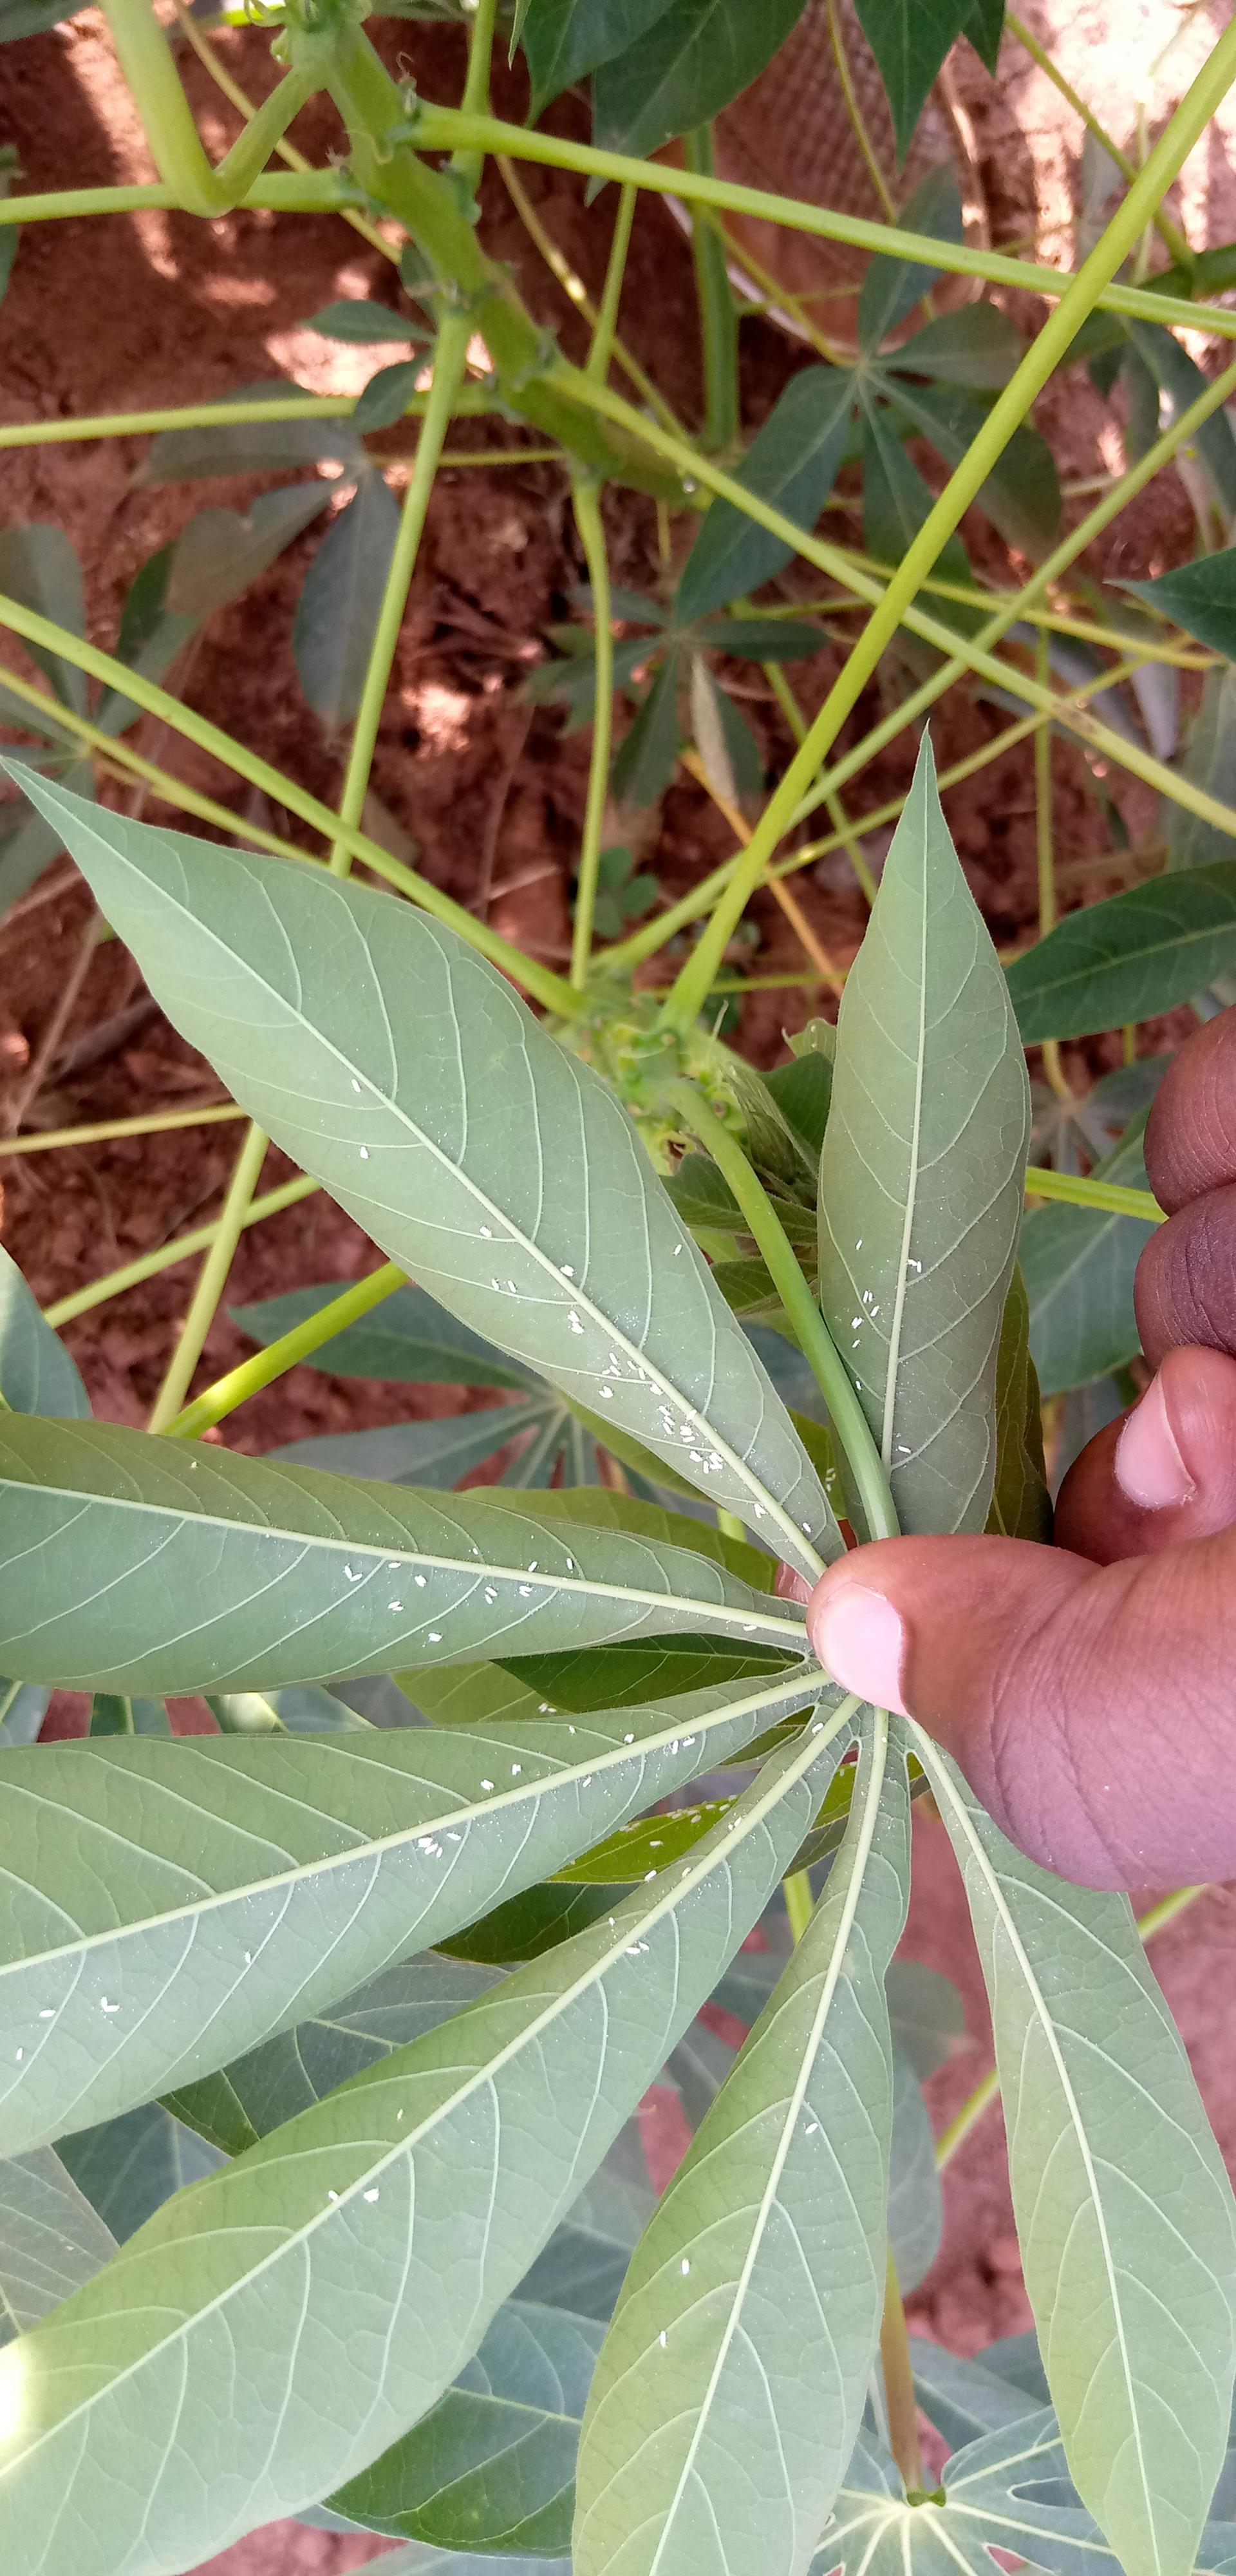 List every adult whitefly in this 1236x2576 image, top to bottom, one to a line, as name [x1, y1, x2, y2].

whitefly [349, 1076, 362, 1097]
whitefly [357, 1141, 373, 1162]
whitefly [477, 1223, 495, 1242]
whitefly [854, 1237, 863, 1254]
whitefly [671, 1240, 689, 1259]
whitefly [905, 1256, 917, 1268]
whitefly [917, 1258, 924, 1276]
whitefly [563, 1263, 577, 1273]
whitefly [558, 1265, 575, 1280]
whitefly [489, 1276, 501, 1293]
whitefly [504, 1276, 522, 1294]
whitefly [861, 1287, 870, 1305]
whitefly [868, 1289, 876, 1304]
whitefly [868, 1302, 882, 1319]
whitefly [568, 1309, 583, 1323]
whitefly [565, 1313, 576, 1324]
whitefly [851, 1314, 858, 1327]
whitefly [854, 1314, 864, 1331]
whitefly [566, 1321, 587, 1336]
whitefly [851, 1337, 862, 1349]
whitefly [608, 1350, 621, 1366]
whitefly [626, 1358, 639, 1372]
whitefly [637, 1363, 649, 1383]
whitefly [608, 1364, 625, 1378]
whitefly [854, 1379, 863, 1394]
whitefly [647, 1381, 666, 1397]
whitefly [603, 1383, 619, 1398]
whitefly [597, 1389, 606, 1399]
whitefly [656, 1403, 672, 1417]
whitefly [684, 1407, 698, 1423]
whitefly [661, 1415, 678, 1426]
whitefly [660, 1420, 677, 1436]
whitefly [678, 1423, 693, 1432]
whitefly [679, 1430, 693, 1437]
whitefly [680, 1435, 697, 1444]
whitefly [893, 1441, 917, 1459]
whitefly [688, 1448, 702, 1464]
whitefly [711, 1450, 726, 1463]
whitefly [709, 1455, 721, 1466]
whitefly [187, 1458, 201, 1471]
whitefly [702, 1458, 711, 1475]
whitefly [709, 1463, 725, 1472]
whitefly [755, 1502, 767, 1516]
whitefly [754, 1505, 762, 1519]
whitefly [800, 1519, 818, 1537]
whitefly [565, 1555, 577, 1573]
whitefly [526, 1558, 539, 1574]
whitefly [383, 1558, 404, 1571]
whitefly [342, 1562, 353, 1580]
whitefly [348, 1571, 365, 1585]
whitefly [417, 1573, 428, 1586]
whitefly [413, 1575, 426, 1589]
whitefly [518, 1584, 536, 1593]
whitefly [483, 1585, 499, 1598]
whitefly [517, 1589, 532, 1599]
whitefly [483, 1591, 494, 1608]
whitefly [387, 1598, 402, 1613]
whitefly [393, 1605, 406, 1613]
whitefly [740, 1623, 759, 1634]
whitefly [426, 1629, 445, 1639]
whitefly [427, 1636, 441, 1644]
whitefly [809, 1719, 825, 1736]
whitefly [567, 1723, 578, 1736]
whitefly [628, 1730, 635, 1747]
whitefly [623, 1732, 630, 1743]
whitefly [682, 1734, 698, 1748]
whitefly [670, 1737, 681, 1756]
whitefly [511, 1760, 517, 1777]
whitefly [516, 1761, 525, 1775]
whitefly [580, 1774, 594, 1791]
whitefly [482, 1777, 496, 1790]
whitefly [478, 1781, 491, 1793]
whitefly [734, 1814, 744, 1828]
whitefly [727, 1822, 735, 1832]
whitefly [444, 1830, 464, 1844]
whitefly [415, 1837, 434, 1844]
whitefly [648, 1837, 669, 1848]
whitefly [415, 1842, 431, 1849]
whitefly [423, 1842, 440, 1857]
whitefly [435, 1844, 445, 1859]
whitefly [679, 1863, 695, 1879]
whitefly [642, 1867, 657, 1884]
whitefly [607, 1912, 621, 1927]
whitefly [637, 1939, 653, 1952]
whitefly [624, 1944, 642, 1956]
whitefly [243, 1948, 257, 1966]
whitefly [100, 1993, 109, 2009]
whitefly [100, 2002, 124, 2015]
whitefly [37, 2007, 59, 2019]
whitefly [12, 2044, 29, 2065]
whitefly [394, 2104, 406, 2121]
whitefly [803, 2119, 822, 2137]
whitefly [324, 2188, 341, 2203]
whitefly [362, 2188, 378, 2199]
whitefly [366, 2193, 381, 2203]
whitefly [679, 2256, 693, 2278]
whitefly [658, 2328, 670, 2351]